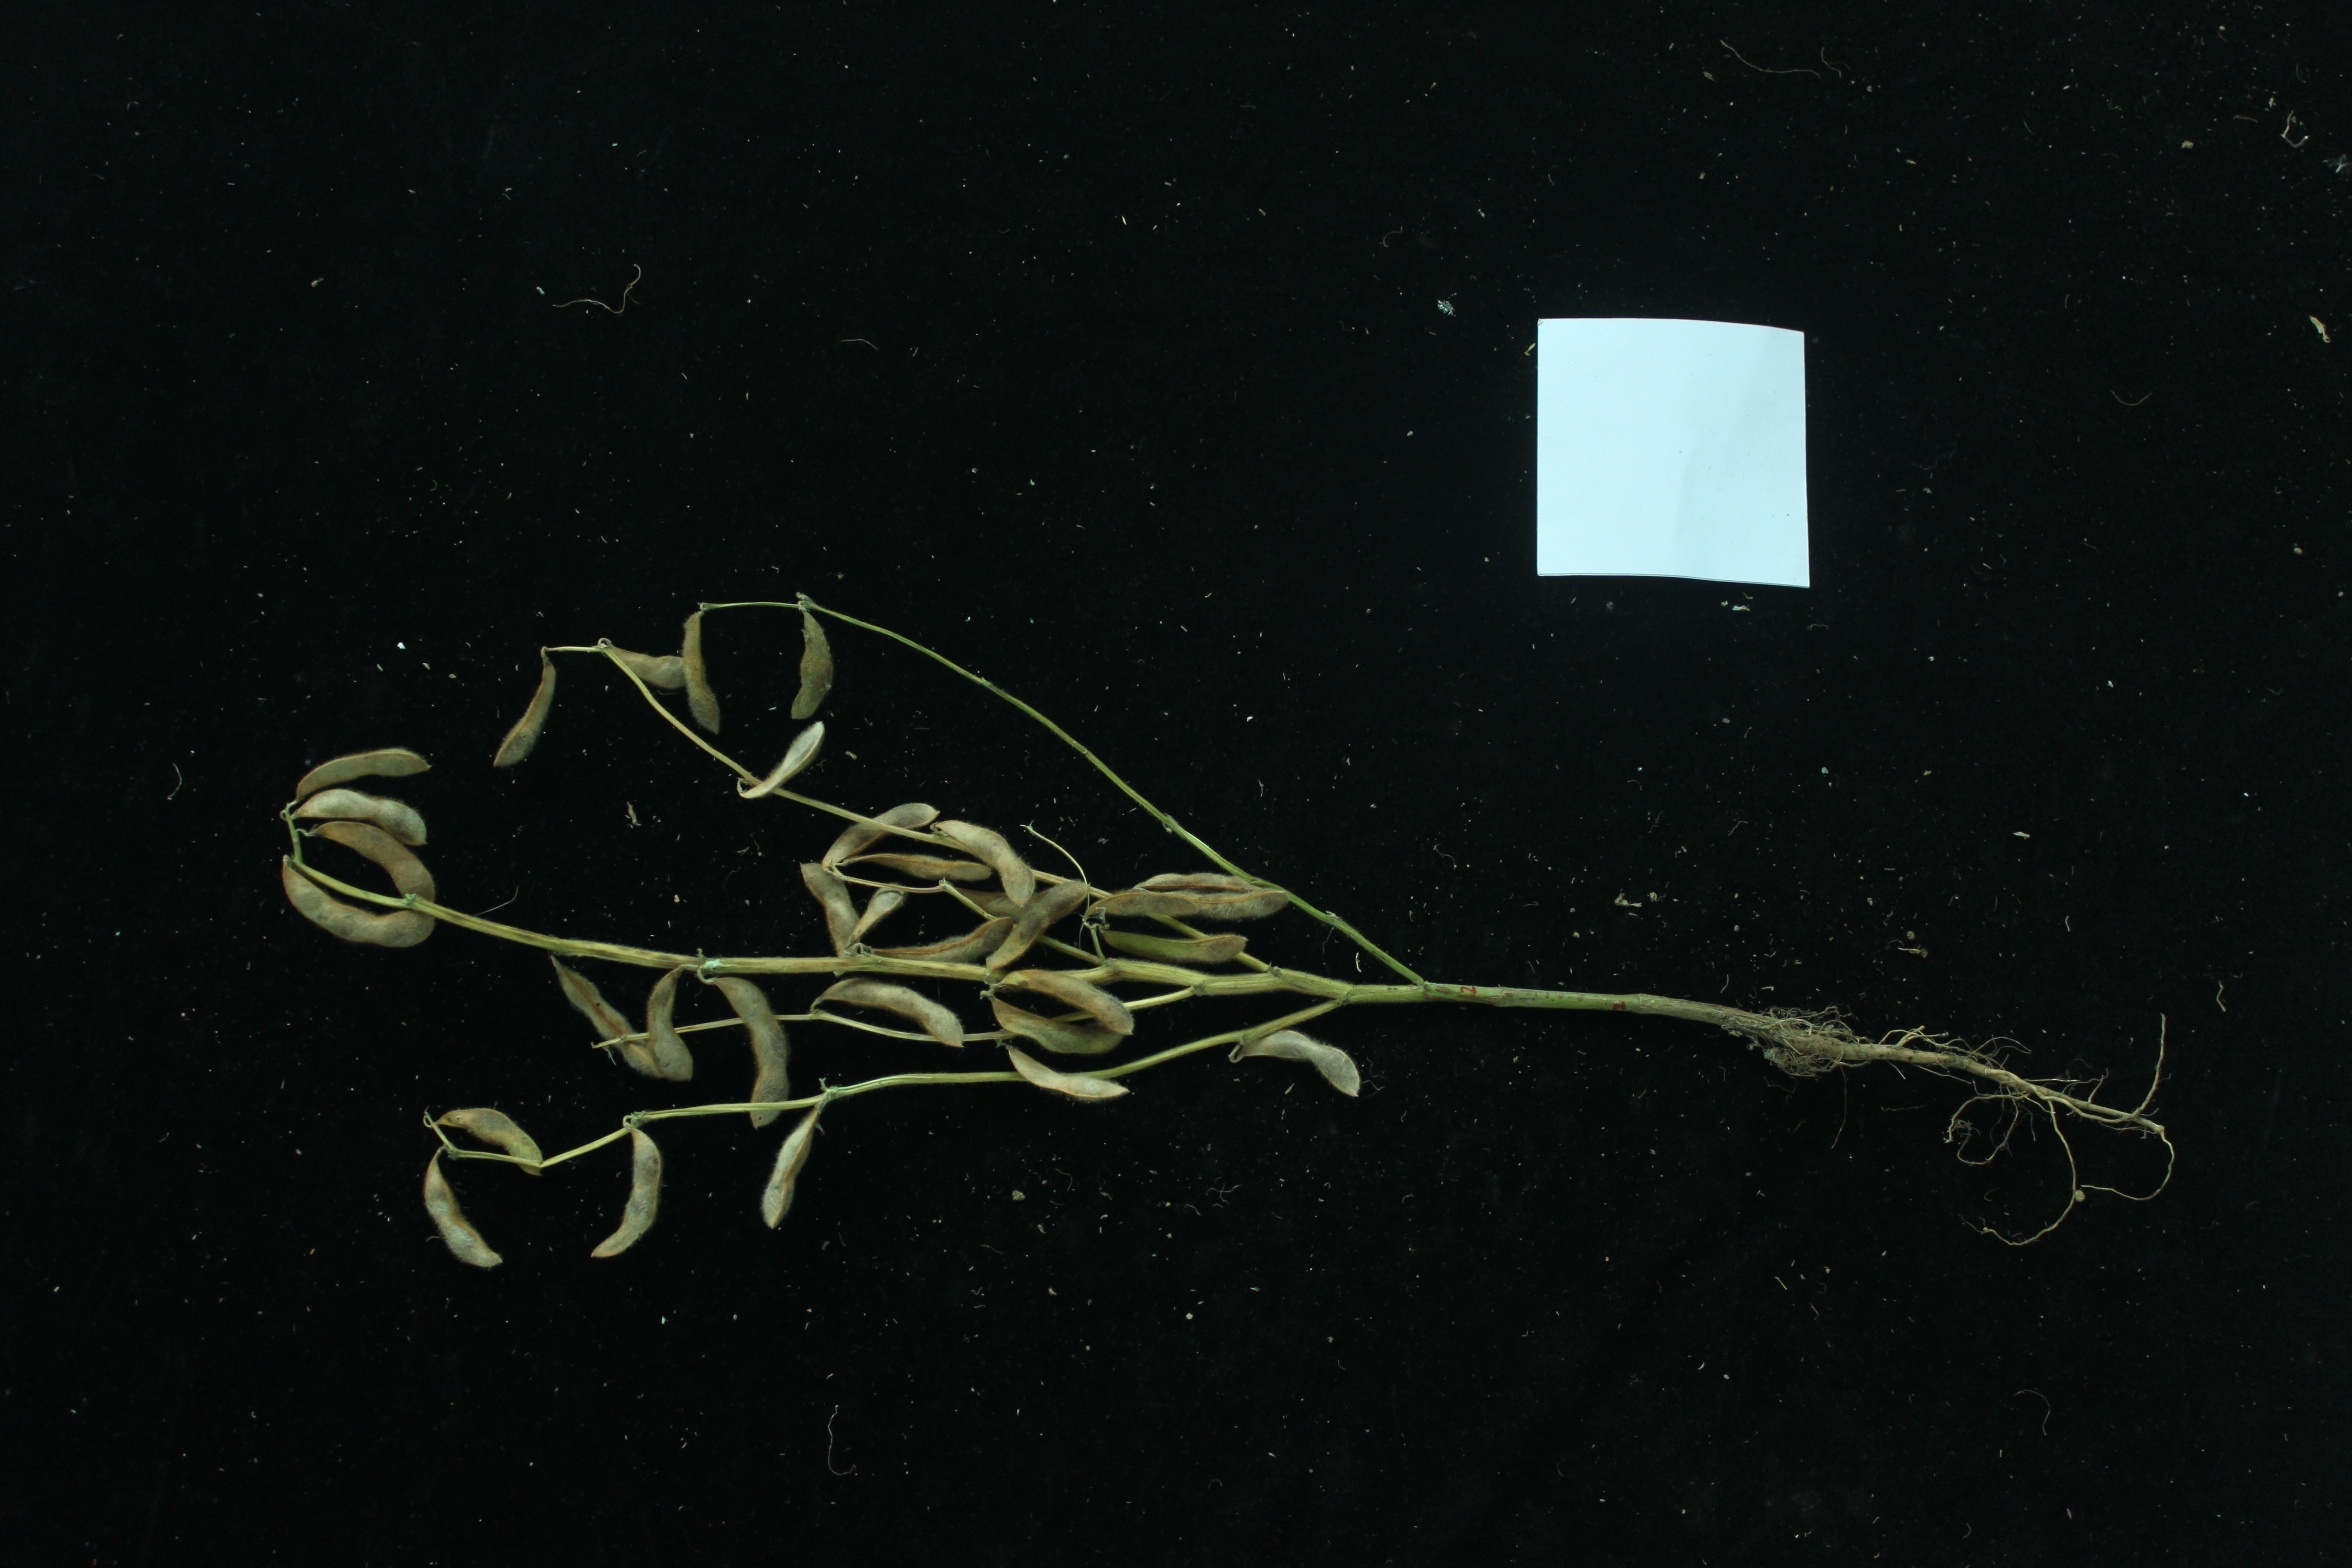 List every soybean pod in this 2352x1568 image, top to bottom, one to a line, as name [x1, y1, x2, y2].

soybean pod [681, 611, 718, 736]
soybean pod [790, 613, 833, 721]
soybean pod [608, 646, 685, 689]
soybean pod [491, 656, 555, 768]
soybean pod [736, 721, 825, 800]
soybean pod [295, 749, 432, 801]
soybean pod [294, 789, 426, 846]
soybean pod [822, 804, 941, 877]
soybean pod [305, 821, 434, 902]
soybean pod [930, 821, 1034, 908]
soybean pod [841, 853, 991, 880]
soybean pod [282, 856, 435, 947]
soybean pod [799, 863, 861, 958]
soybean pod [1134, 874, 1262, 892]
soybean pod [987, 882, 1089, 969]
soybean pod [848, 887, 906, 941]
soybean pod [1088, 890, 1286, 920]
soybean pod [960, 891, 1023, 920]
soybean pod [875, 916, 1012, 964]
soybean pod [1101, 931, 1247, 964]
soybean pod [551, 955, 663, 1079]
soybean pod [646, 967, 694, 1081]
soybean pod [995, 970, 1133, 1035]
soybean pod [709, 978, 789, 1128]
soybean pod [813, 978, 963, 1050]
soybean pod [989, 994, 1125, 1056]
soybean pod [1239, 1031, 1359, 1098]
soybean pod [1006, 1046, 1131, 1100]
soybean pod [761, 1104, 824, 1230]
soybean pod [436, 1107, 542, 1177]
soybean pod [588, 1121, 662, 1258]
soybean pod [424, 1150, 503, 1269]